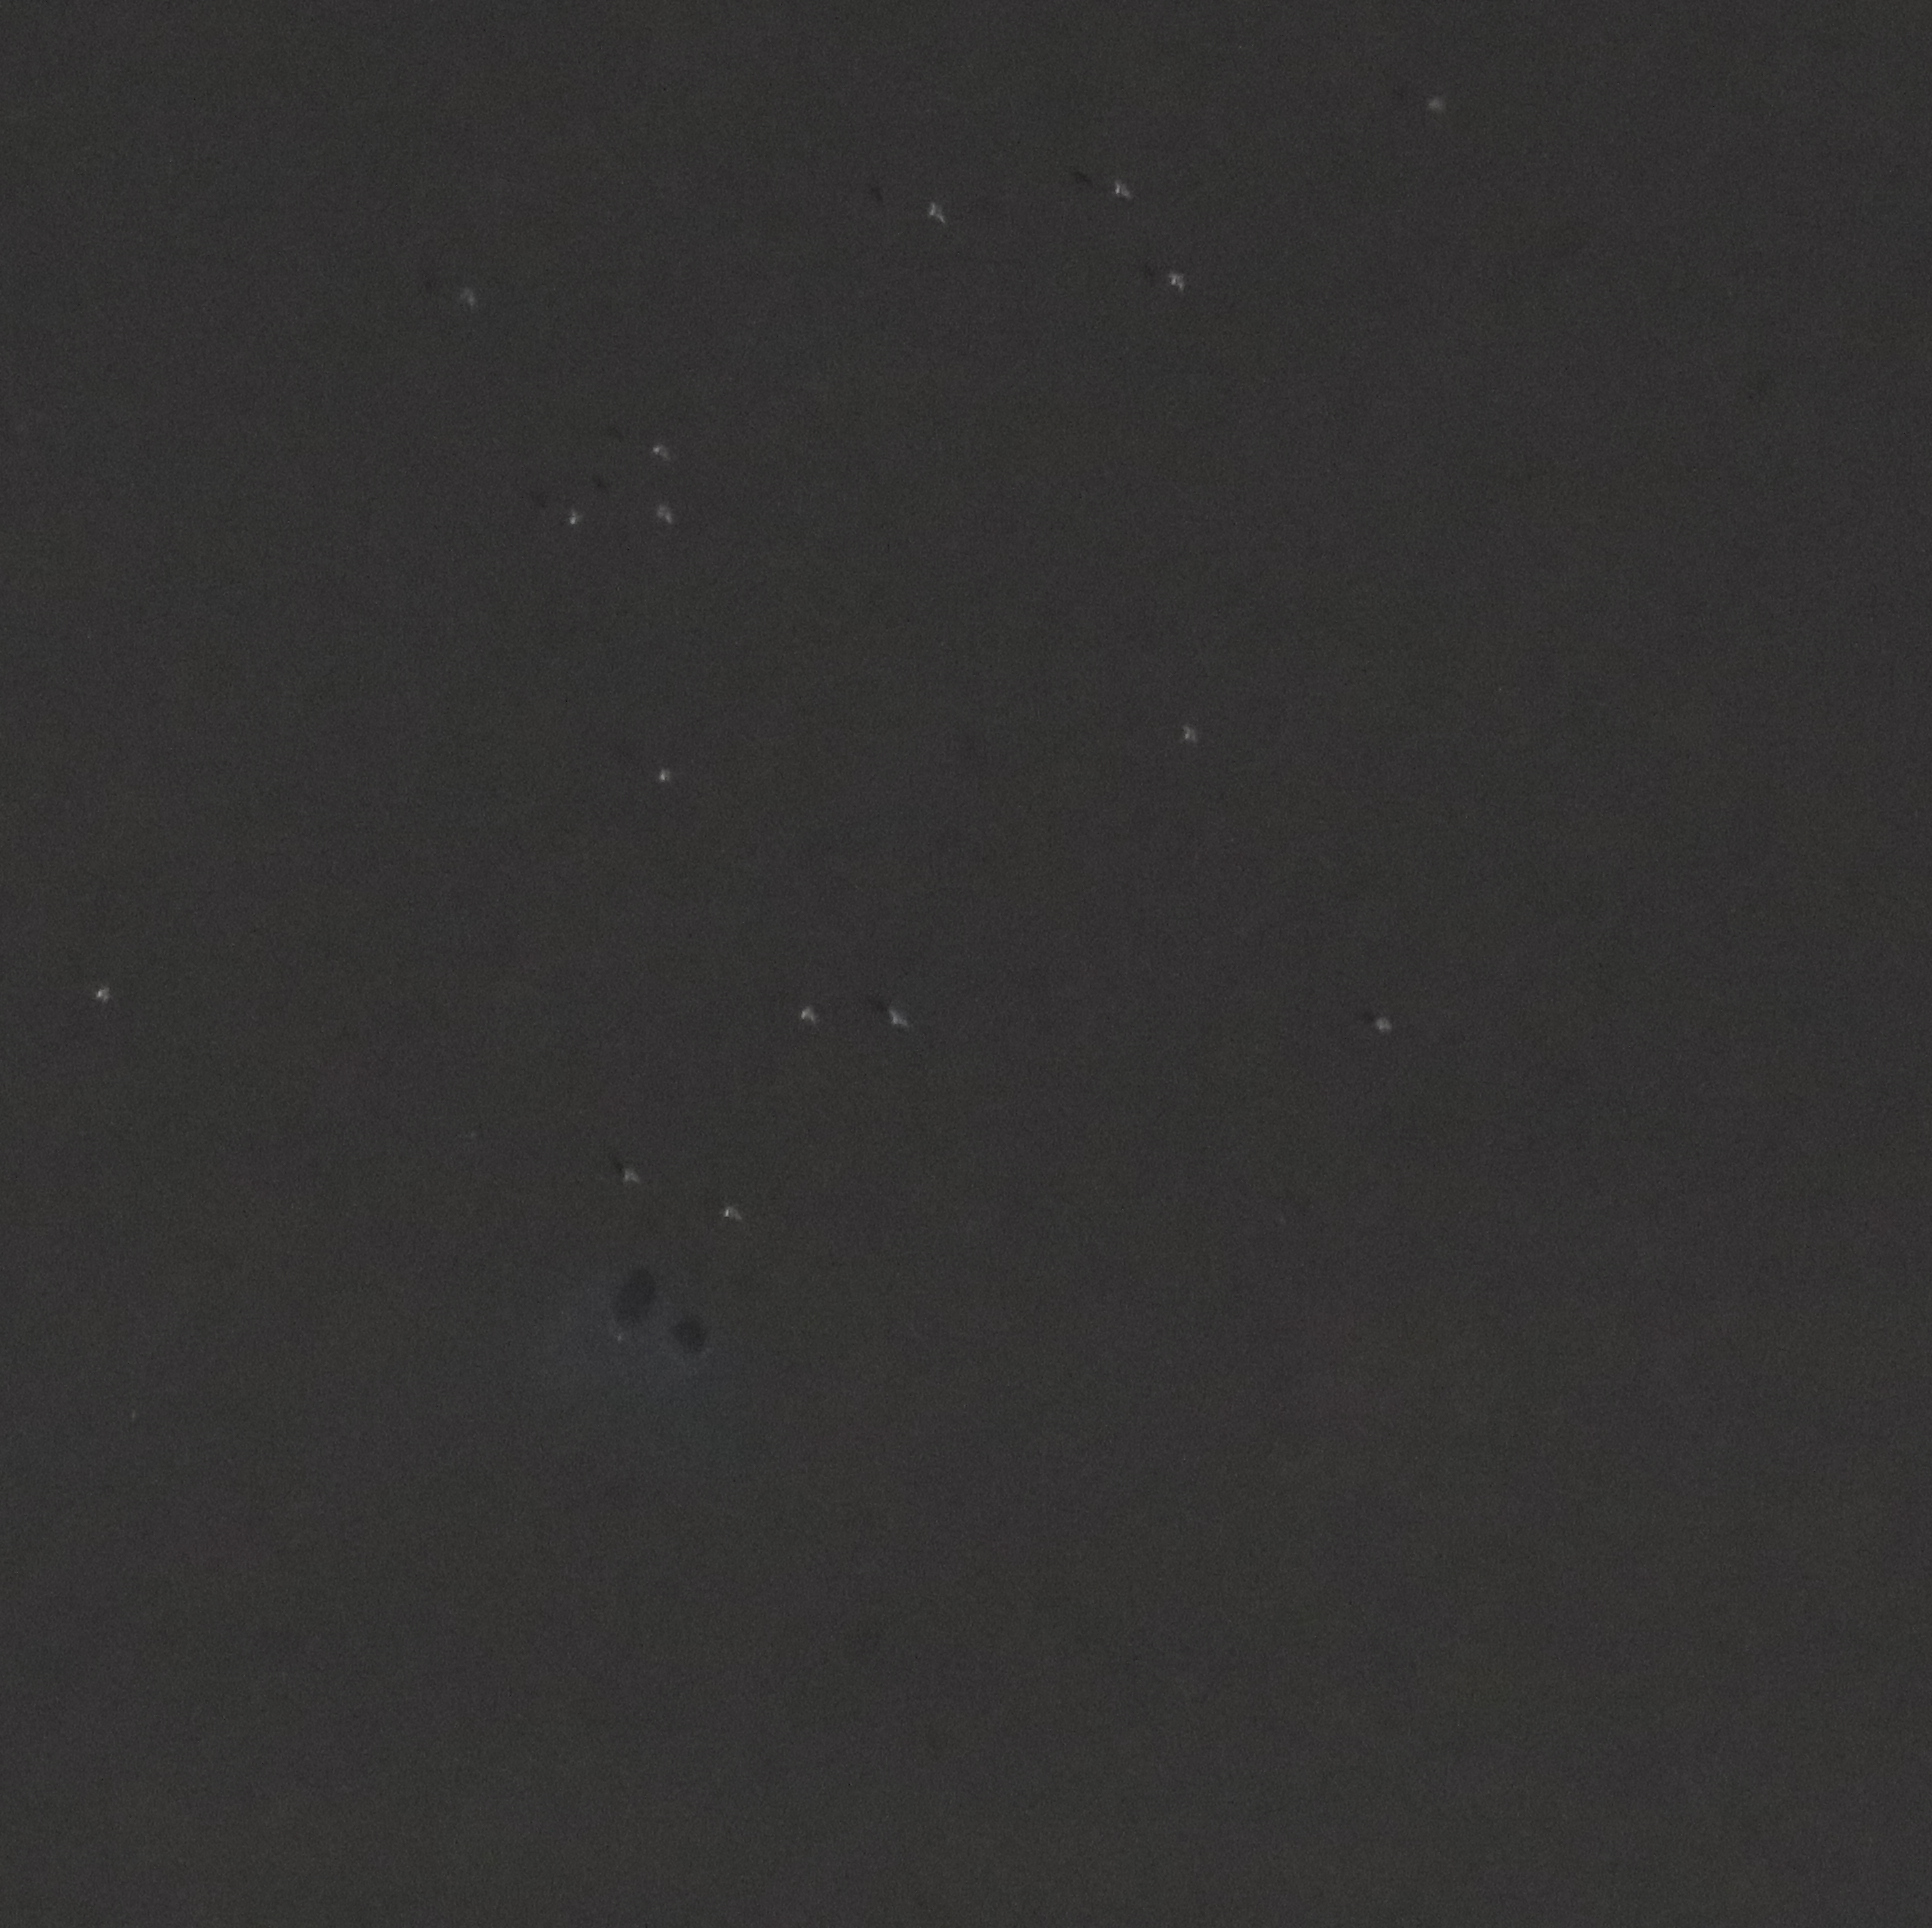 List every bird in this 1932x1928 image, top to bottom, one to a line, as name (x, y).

other bird (1435, 105)
other bird (1129, 194)
other bird (931, 217)
other bird (1174, 281)
other bird (468, 293)
other bird (662, 450)
other bird (584, 516)
other bird (666, 518)
other bird (1190, 736)
other bird (664, 770)
other bird (100, 992)
other bird (807, 1013)
other bird (898, 1015)
other bird (1382, 1023)
other bird (631, 1175)
other bird (729, 1214)